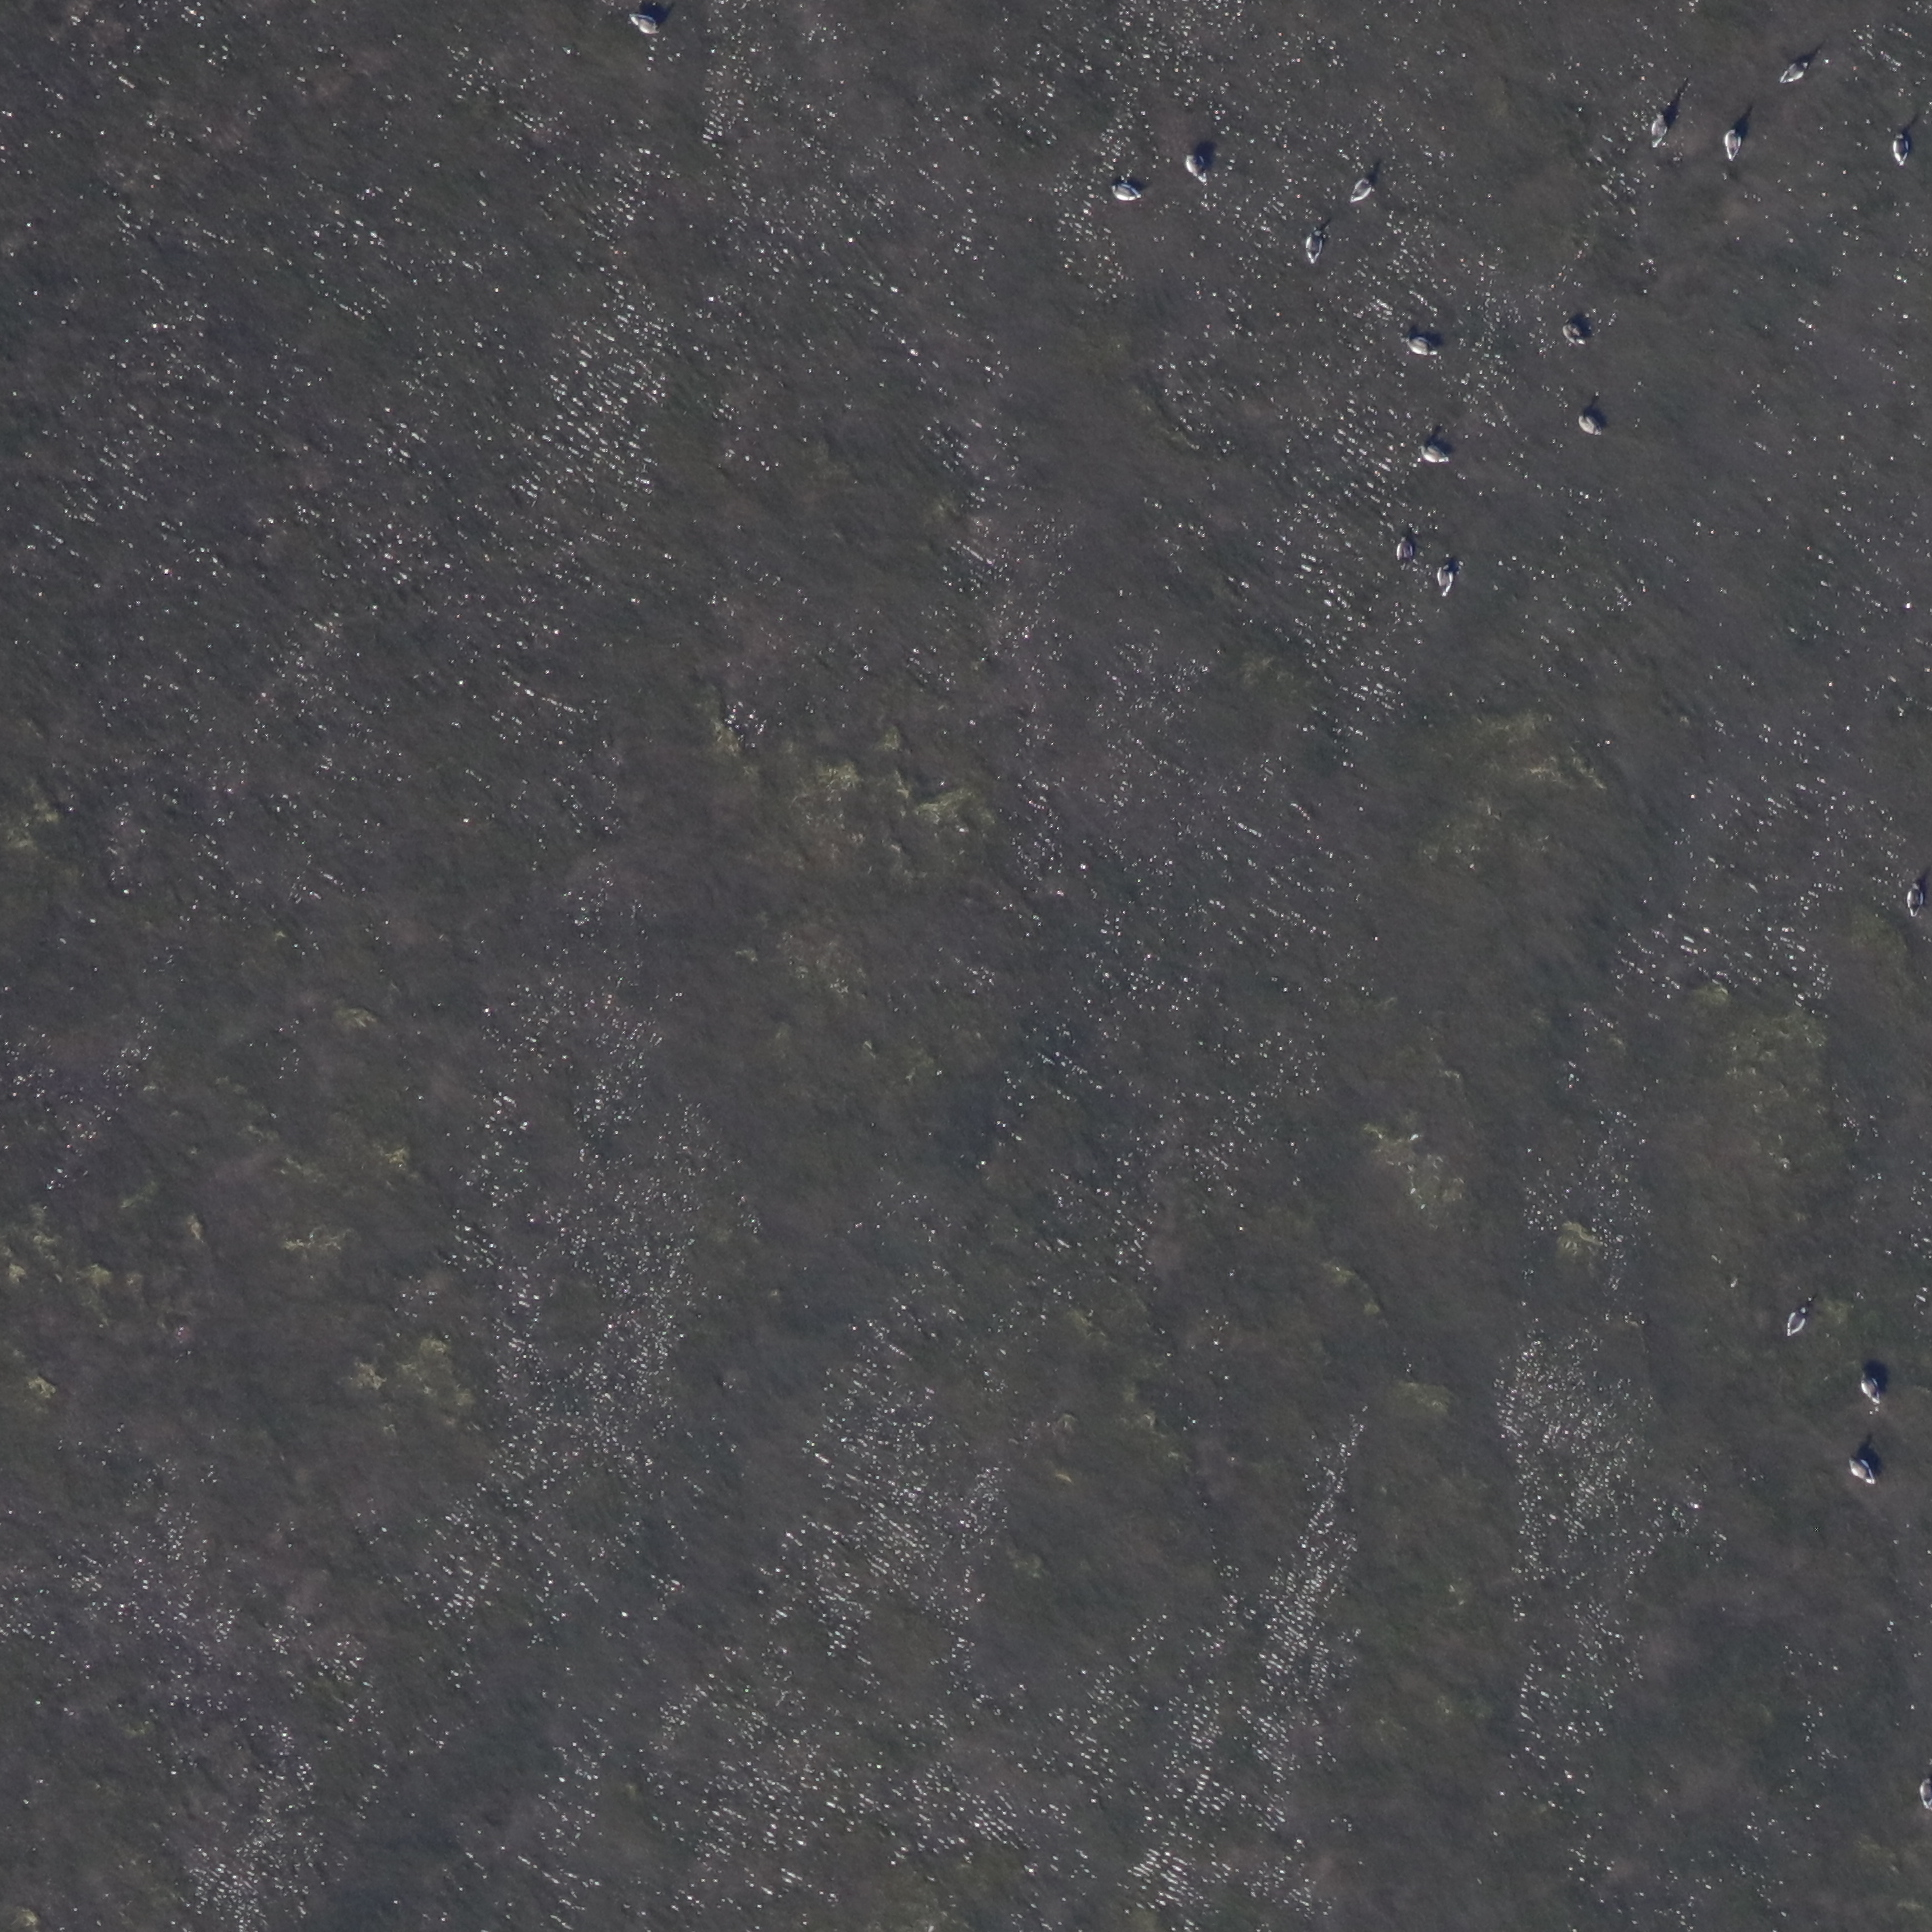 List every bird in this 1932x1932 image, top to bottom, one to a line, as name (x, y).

brant (648, 25)
brant (1796, 71)
brant (1661, 132)
brant (1733, 142)
brant (1900, 146)
brant (1196, 165)
brant (1358, 190)
brant (1125, 191)
brant (1312, 244)
brant (1575, 333)
brant (1420, 346)
brant (1588, 422)
brant (1434, 454)
brant (1400, 553)
brant (1446, 577)
brant (1916, 897)
brant (1796, 1321)
brant (1870, 1387)
brant (1862, 1470)
brant (1929, 1791)